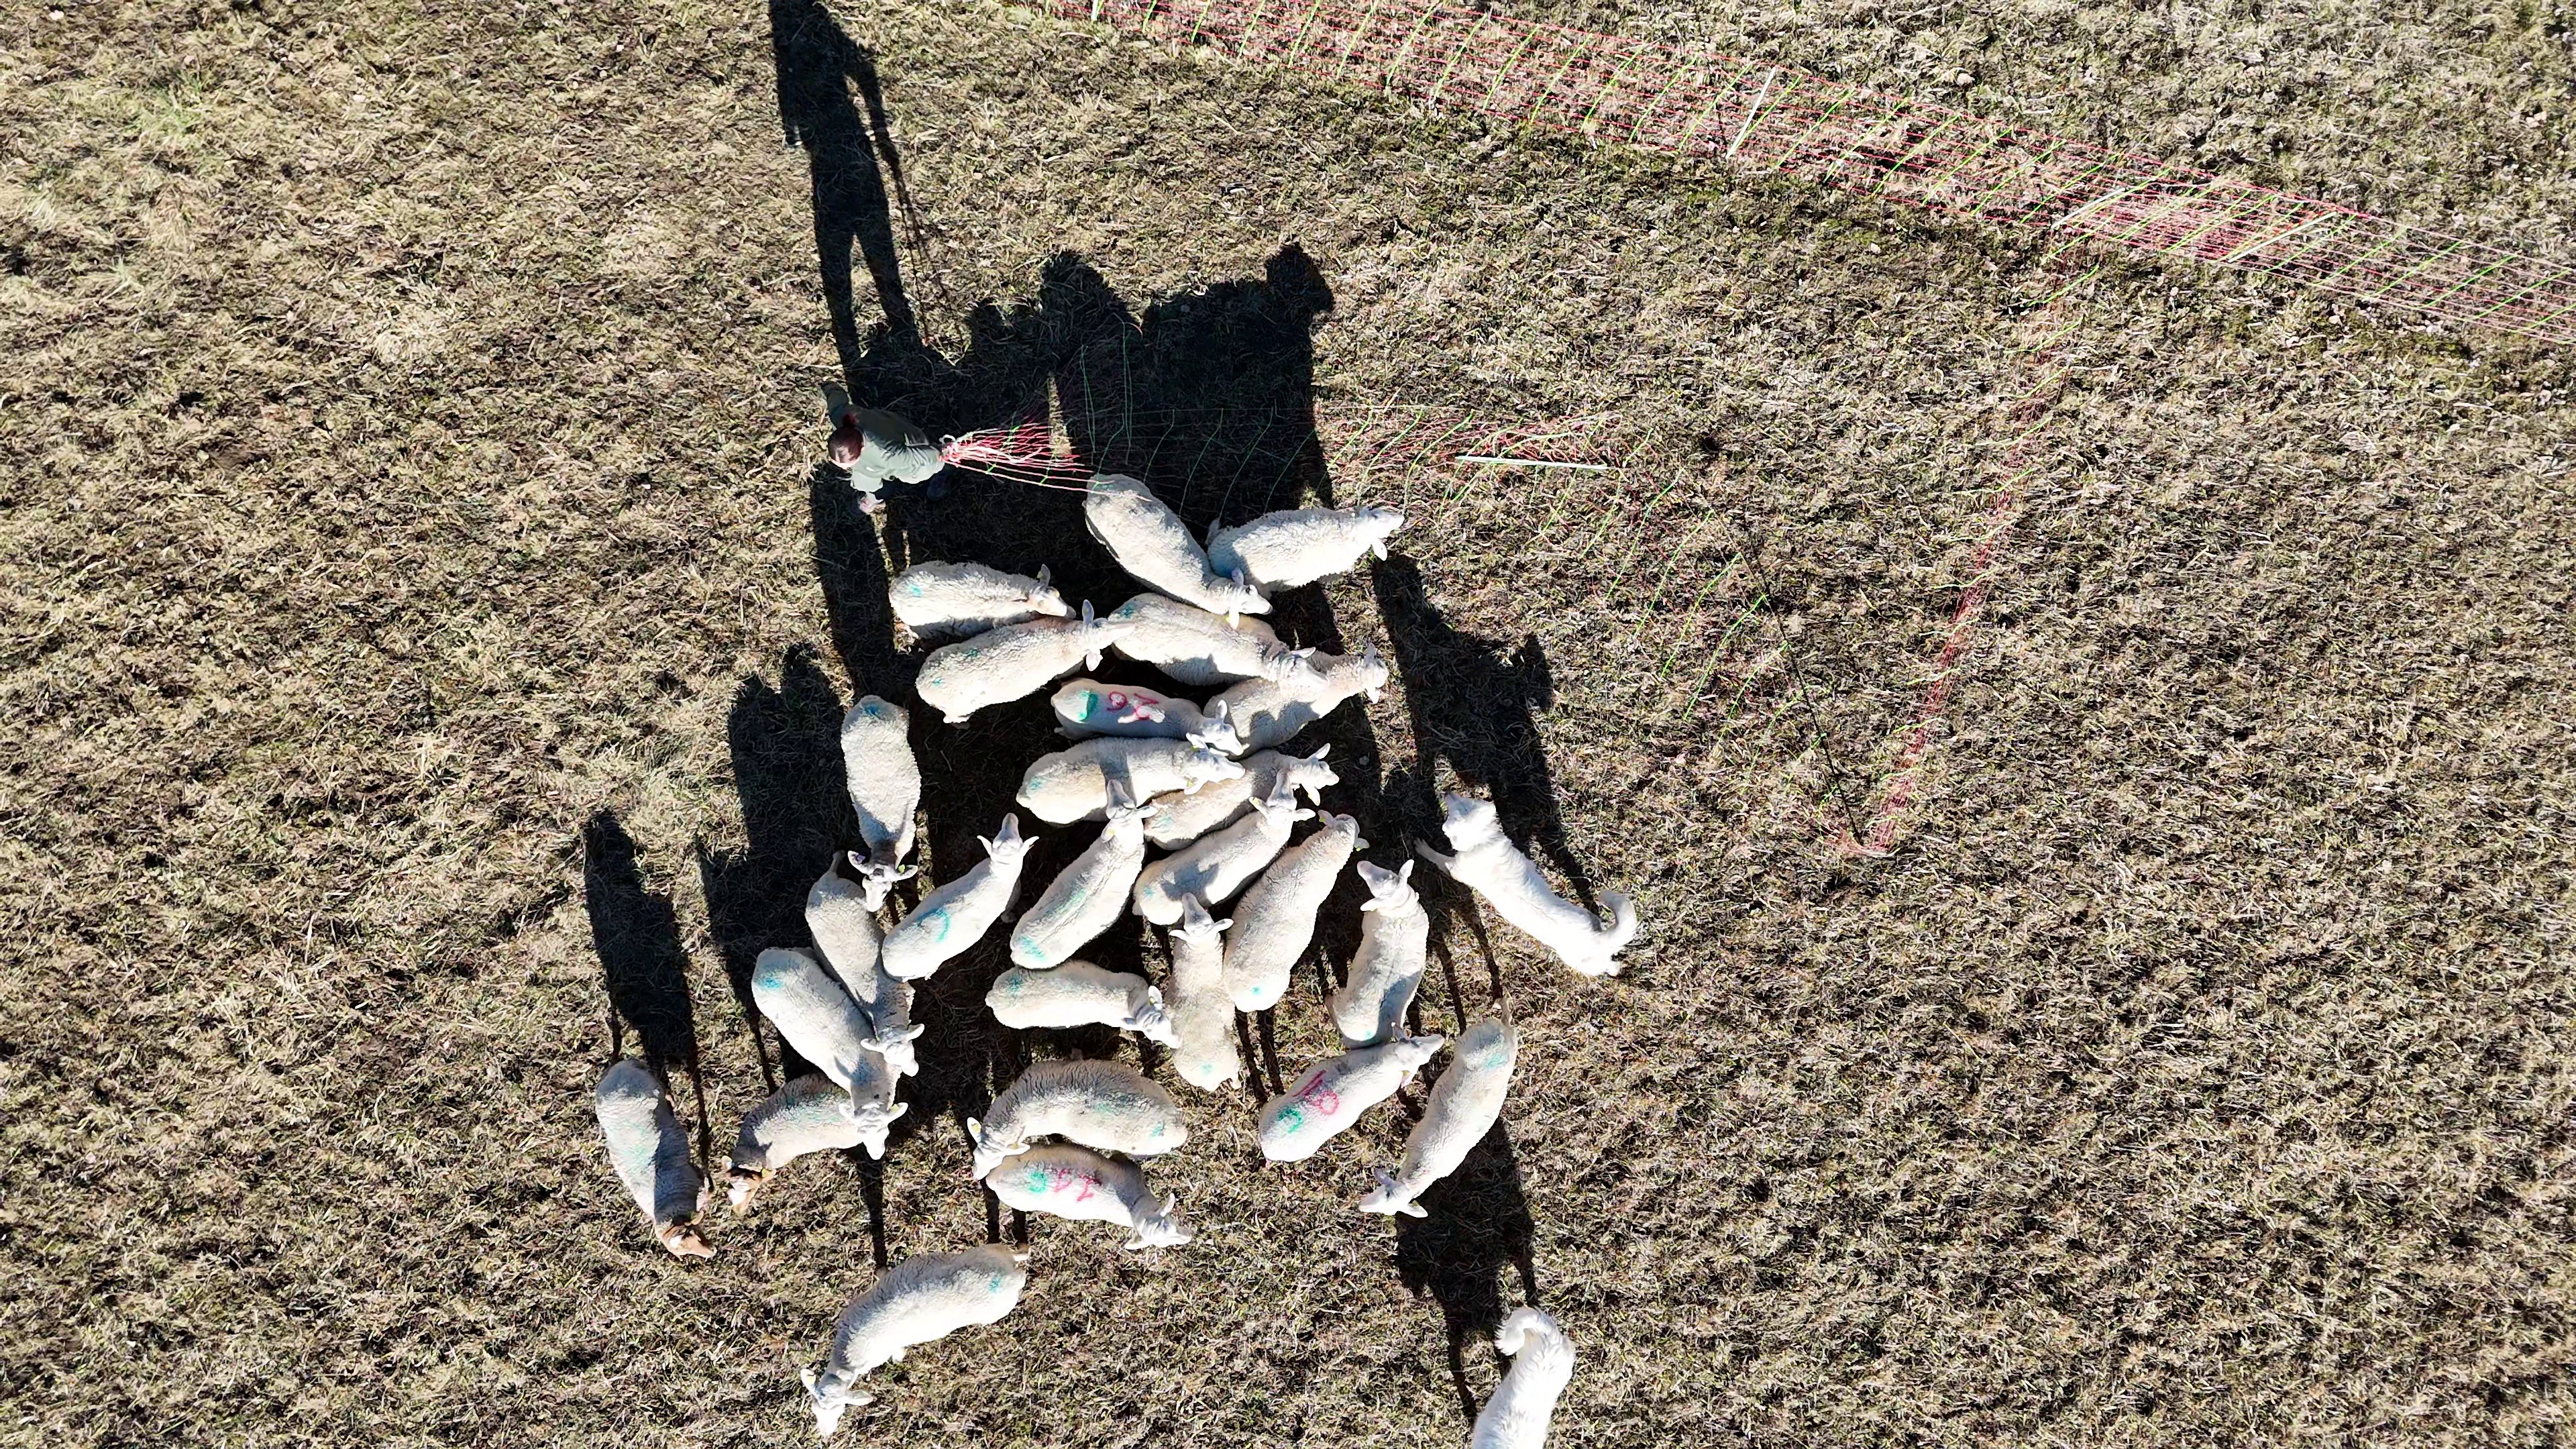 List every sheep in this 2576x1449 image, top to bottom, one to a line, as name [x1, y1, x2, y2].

sheep [1082, 473, 1274, 630]
sheep [1208, 505, 1405, 600]
sheep [888, 560, 1076, 652]
sheep [1108, 592, 1330, 698]
sheep [915, 599, 1135, 730]
sheep [1202, 643, 1389, 761]
sheep [1051, 677, 1244, 756]
sheep [840, 695, 921, 912]
sheep [1015, 733, 1245, 829]
sheep [1144, 743, 1339, 850]
sheep [1132, 769, 1315, 926]
sheep [1009, 779, 1158, 969]
sheep [1222, 810, 1371, 1013]
sheep [882, 813, 1040, 983]
sheep [804, 850, 925, 1078]
sheep [1323, 860, 1430, 1049]
sheep [1163, 892, 1242, 1092]
sheep [751, 946, 908, 1160]
sheep [985, 958, 1183, 1049]
sheep [1358, 999, 1517, 1218]
sheep [1258, 1021, 1445, 1162]
sheep [967, 1048, 1188, 1180]
sheep [594, 1057, 718, 1262]
sheep [721, 1072, 863, 1217]
sheep [986, 1143, 1191, 1250]
sheep [800, 1244, 1032, 1437]